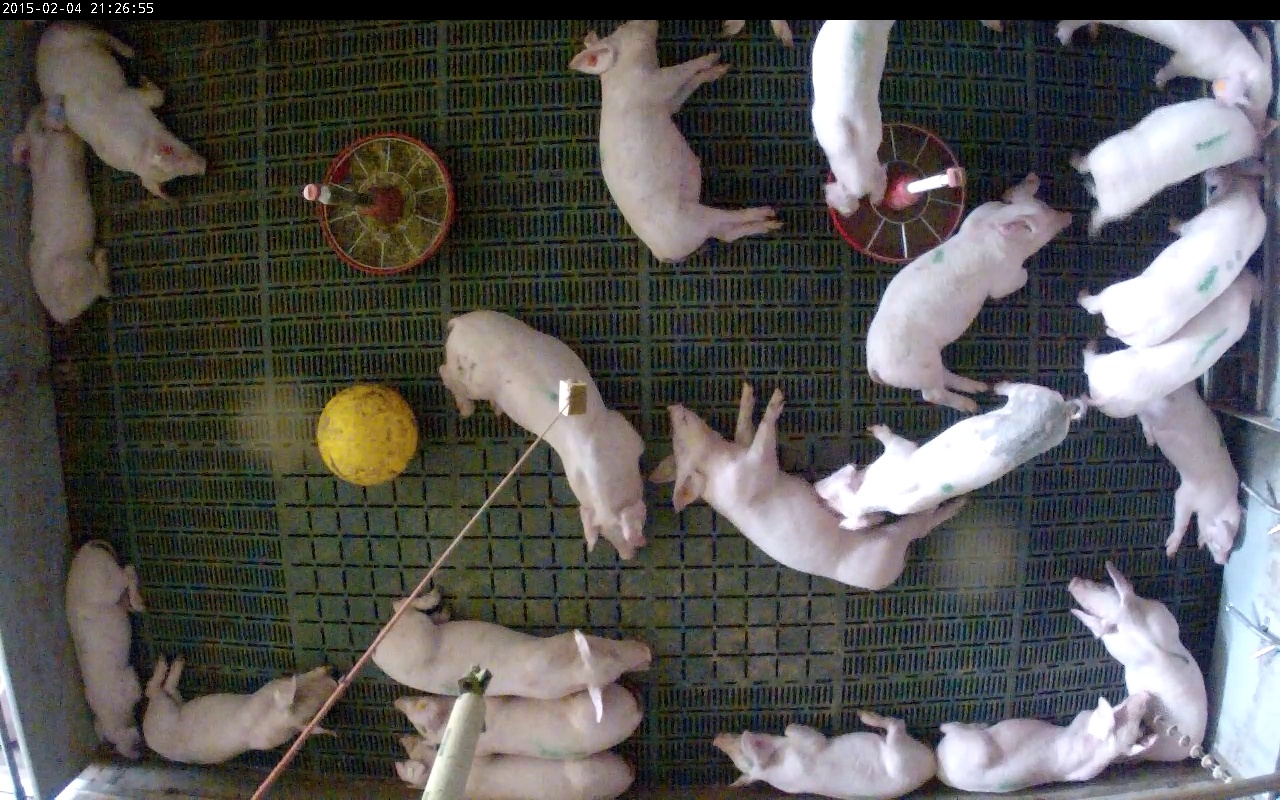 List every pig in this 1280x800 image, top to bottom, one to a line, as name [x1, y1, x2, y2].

pig [1058, 18, 1274, 131]
pig [814, 19, 896, 219]
pig [570, 21, 778, 268]
pig [33, 22, 211, 207]
pig [1071, 95, 1278, 240]
pig [12, 98, 111, 328]
pig [1078, 169, 1269, 350]
pig [865, 172, 1070, 414]
pig [1082, 265, 1261, 420]
pig [437, 310, 648, 563]
pig [1136, 380, 1244, 569]
pig [814, 381, 1086, 531]
pig [651, 382, 968, 594]
pig [65, 540, 148, 762]
pig [1068, 563, 1206, 764]
pig [371, 590, 654, 723]
pig [143, 652, 345, 765]
pig [392, 683, 644, 758]
pig [937, 692, 1157, 792]
pig [711, 708, 938, 798]
pig [396, 736, 637, 798]